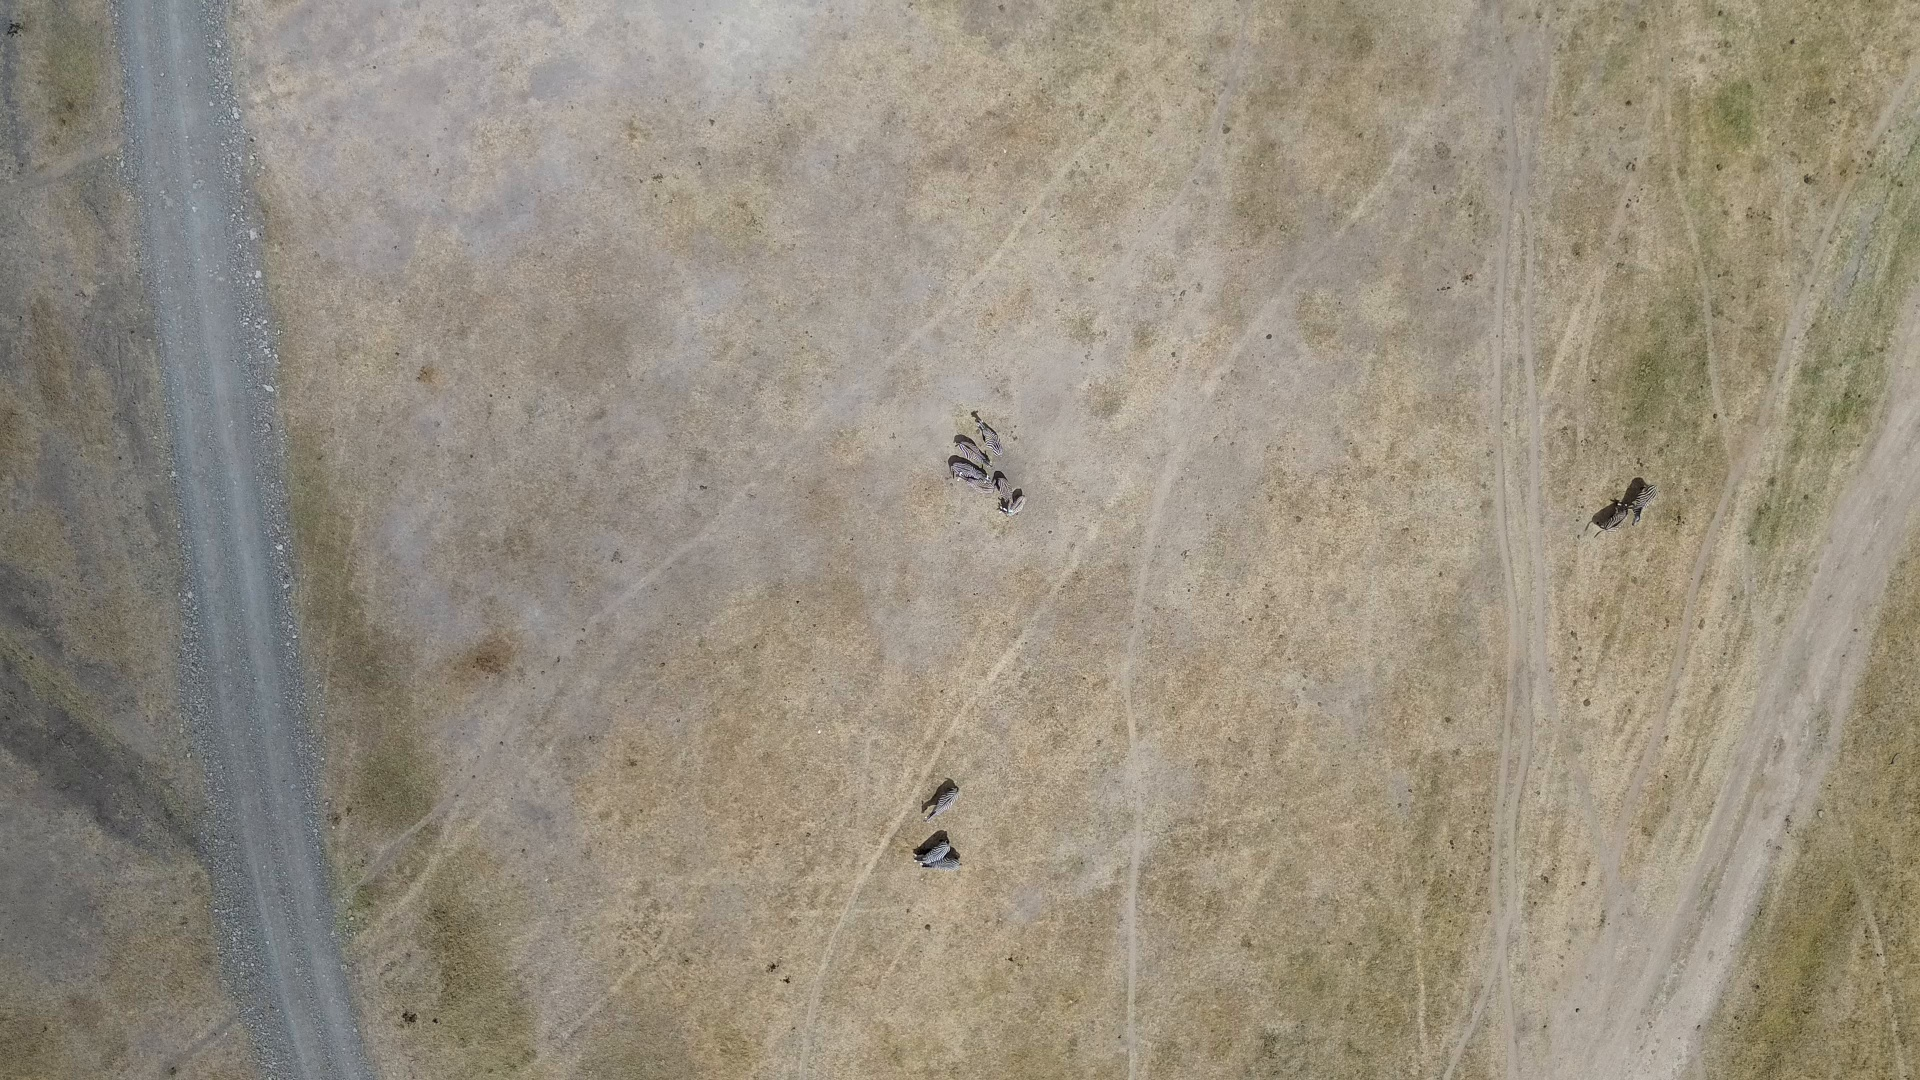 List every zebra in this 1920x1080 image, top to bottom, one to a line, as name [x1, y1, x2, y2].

zebra [978, 421, 1002, 454]
zebra [954, 441, 994, 468]
zebra [950, 462, 988, 485]
zebra [956, 472, 995, 493]
zebra [997, 481, 1012, 513]
zebra [1631, 489, 1654, 524]
zebra [1007, 493, 1024, 517]
zebra [1600, 504, 1632, 533]
zebra [921, 792, 957, 824]
zebra [913, 842, 960, 864]
zebra [920, 859, 961, 871]